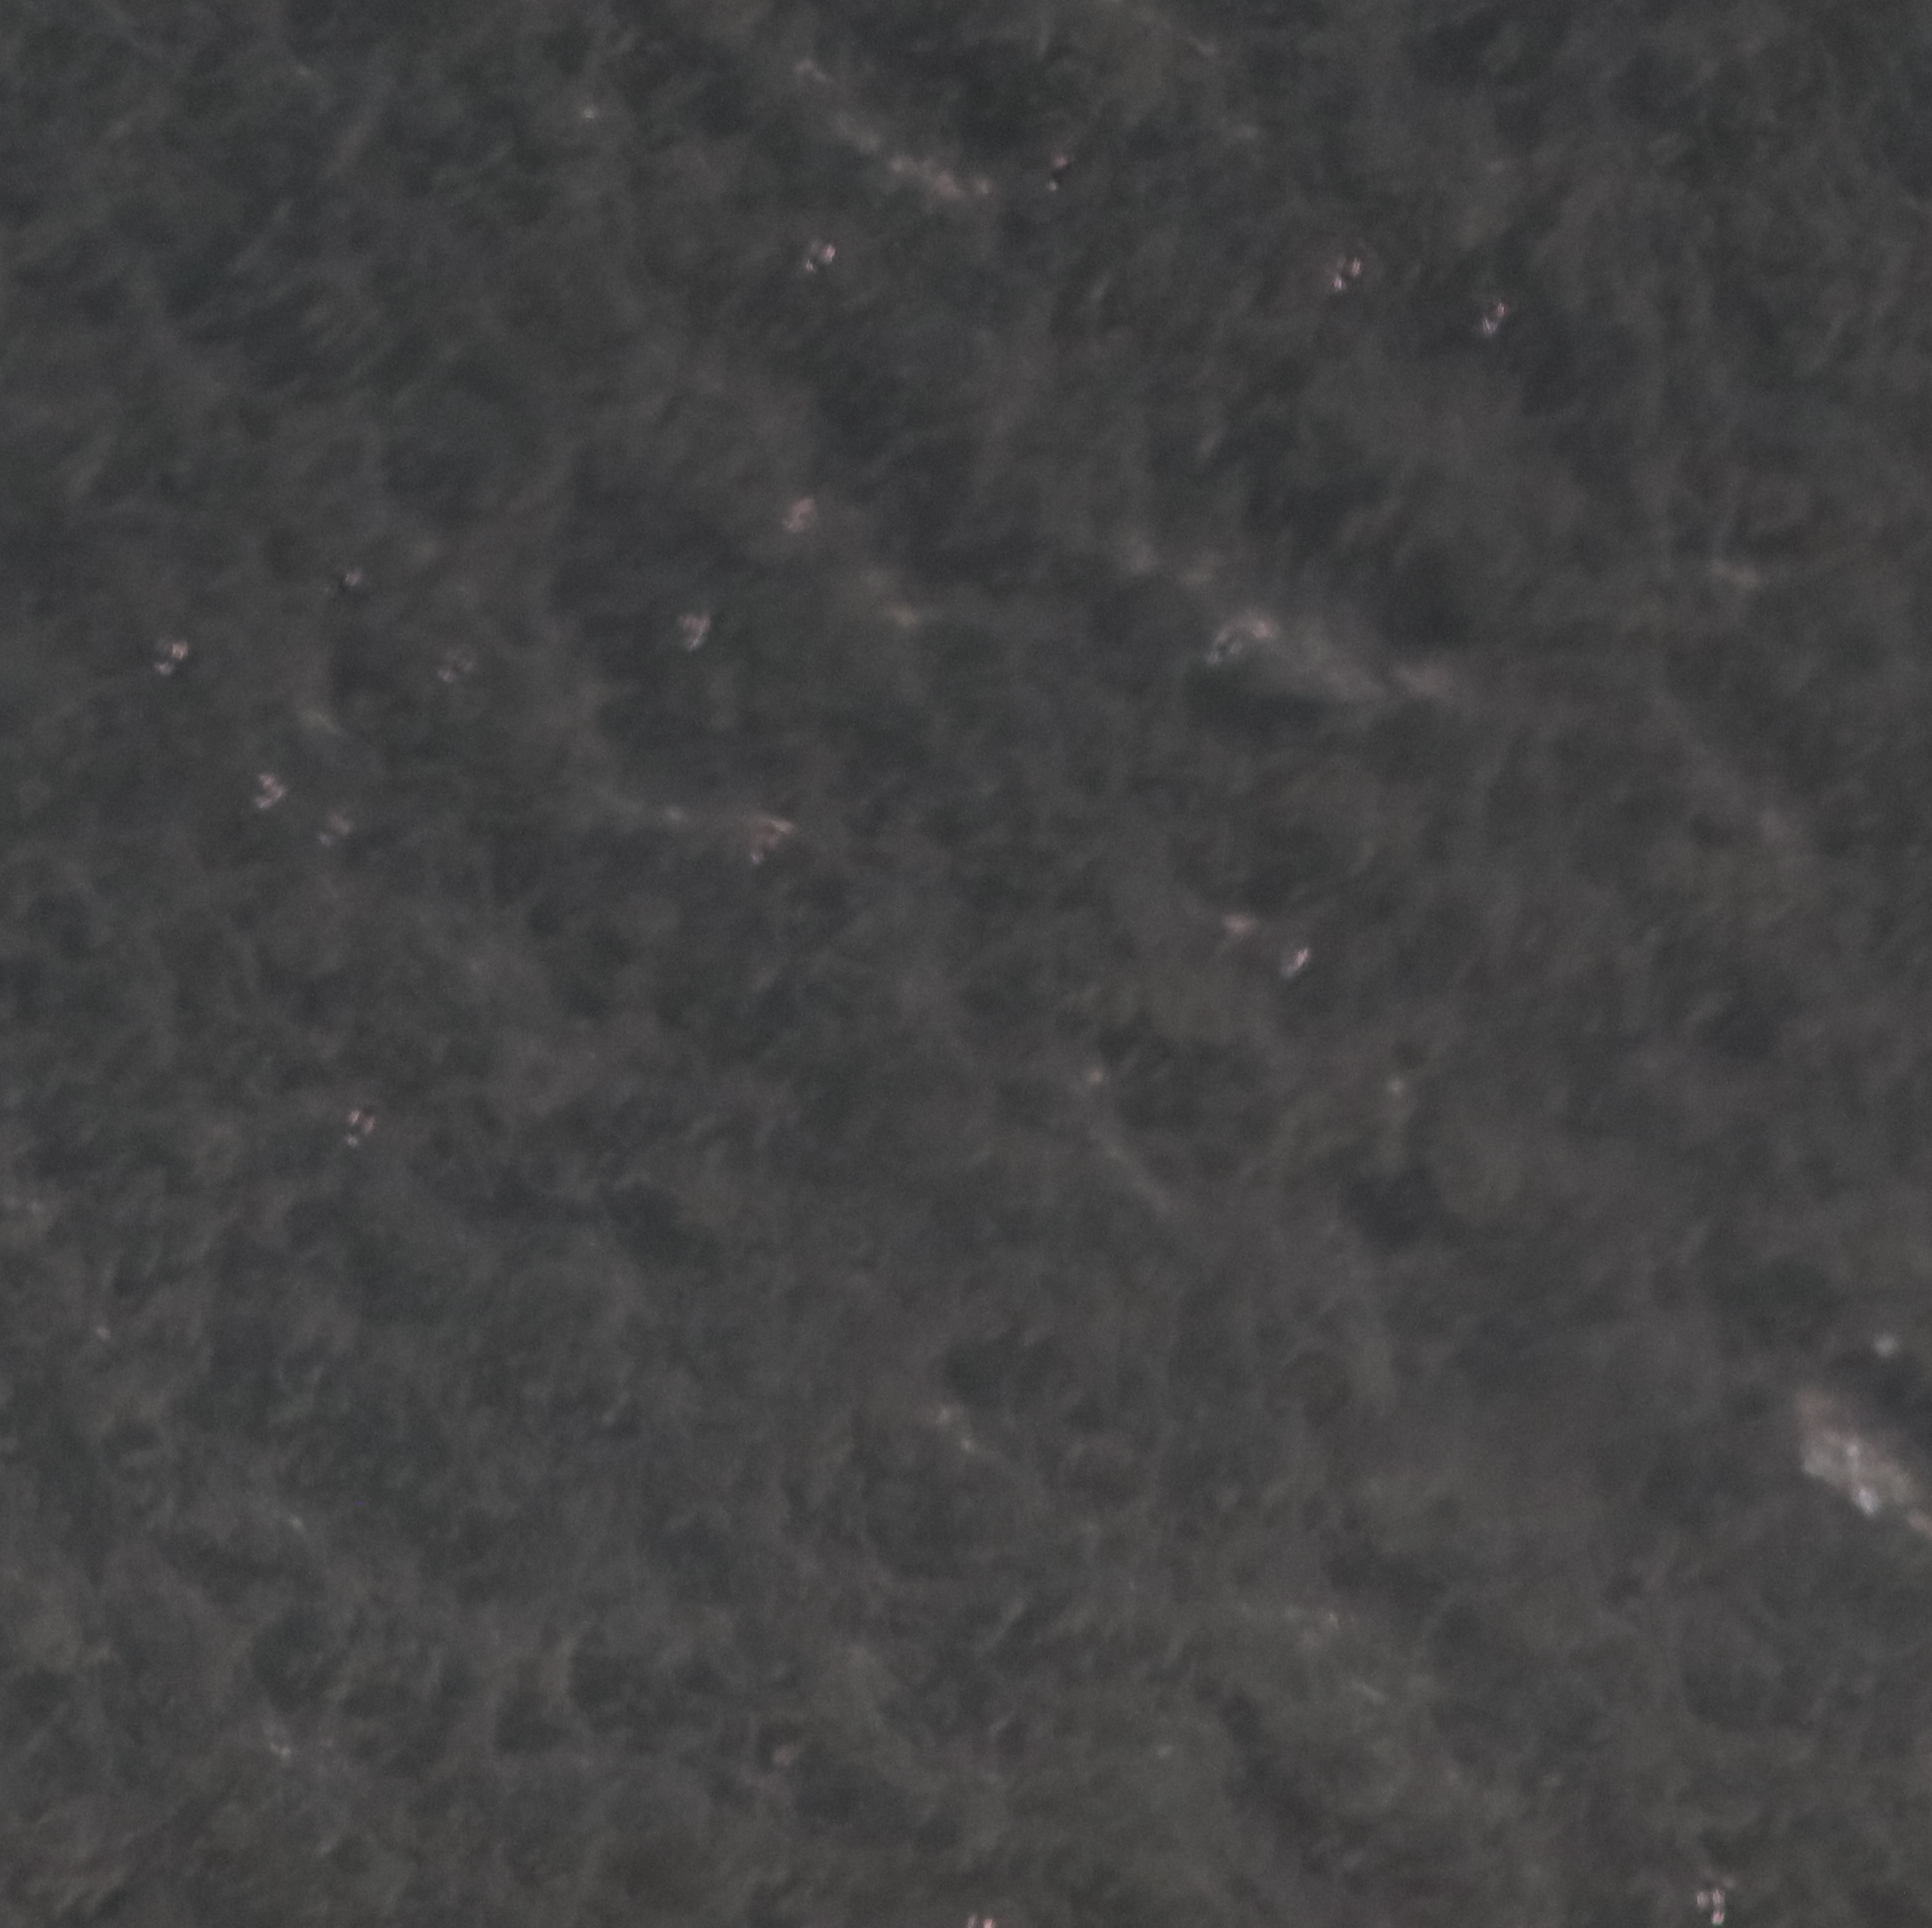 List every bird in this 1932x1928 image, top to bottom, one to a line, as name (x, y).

brant (1055, 174)
brant (822, 251)
brant (1349, 270)
brant (1488, 315)
brant (802, 512)
brant (338, 582)
brant (691, 621)
brant (167, 649)
brant (1224, 649)
brant (455, 664)
brant (265, 785)
brant (333, 827)
brant (762, 840)
brant (1292, 954)
brant (362, 1125)
brant (1707, 1900)